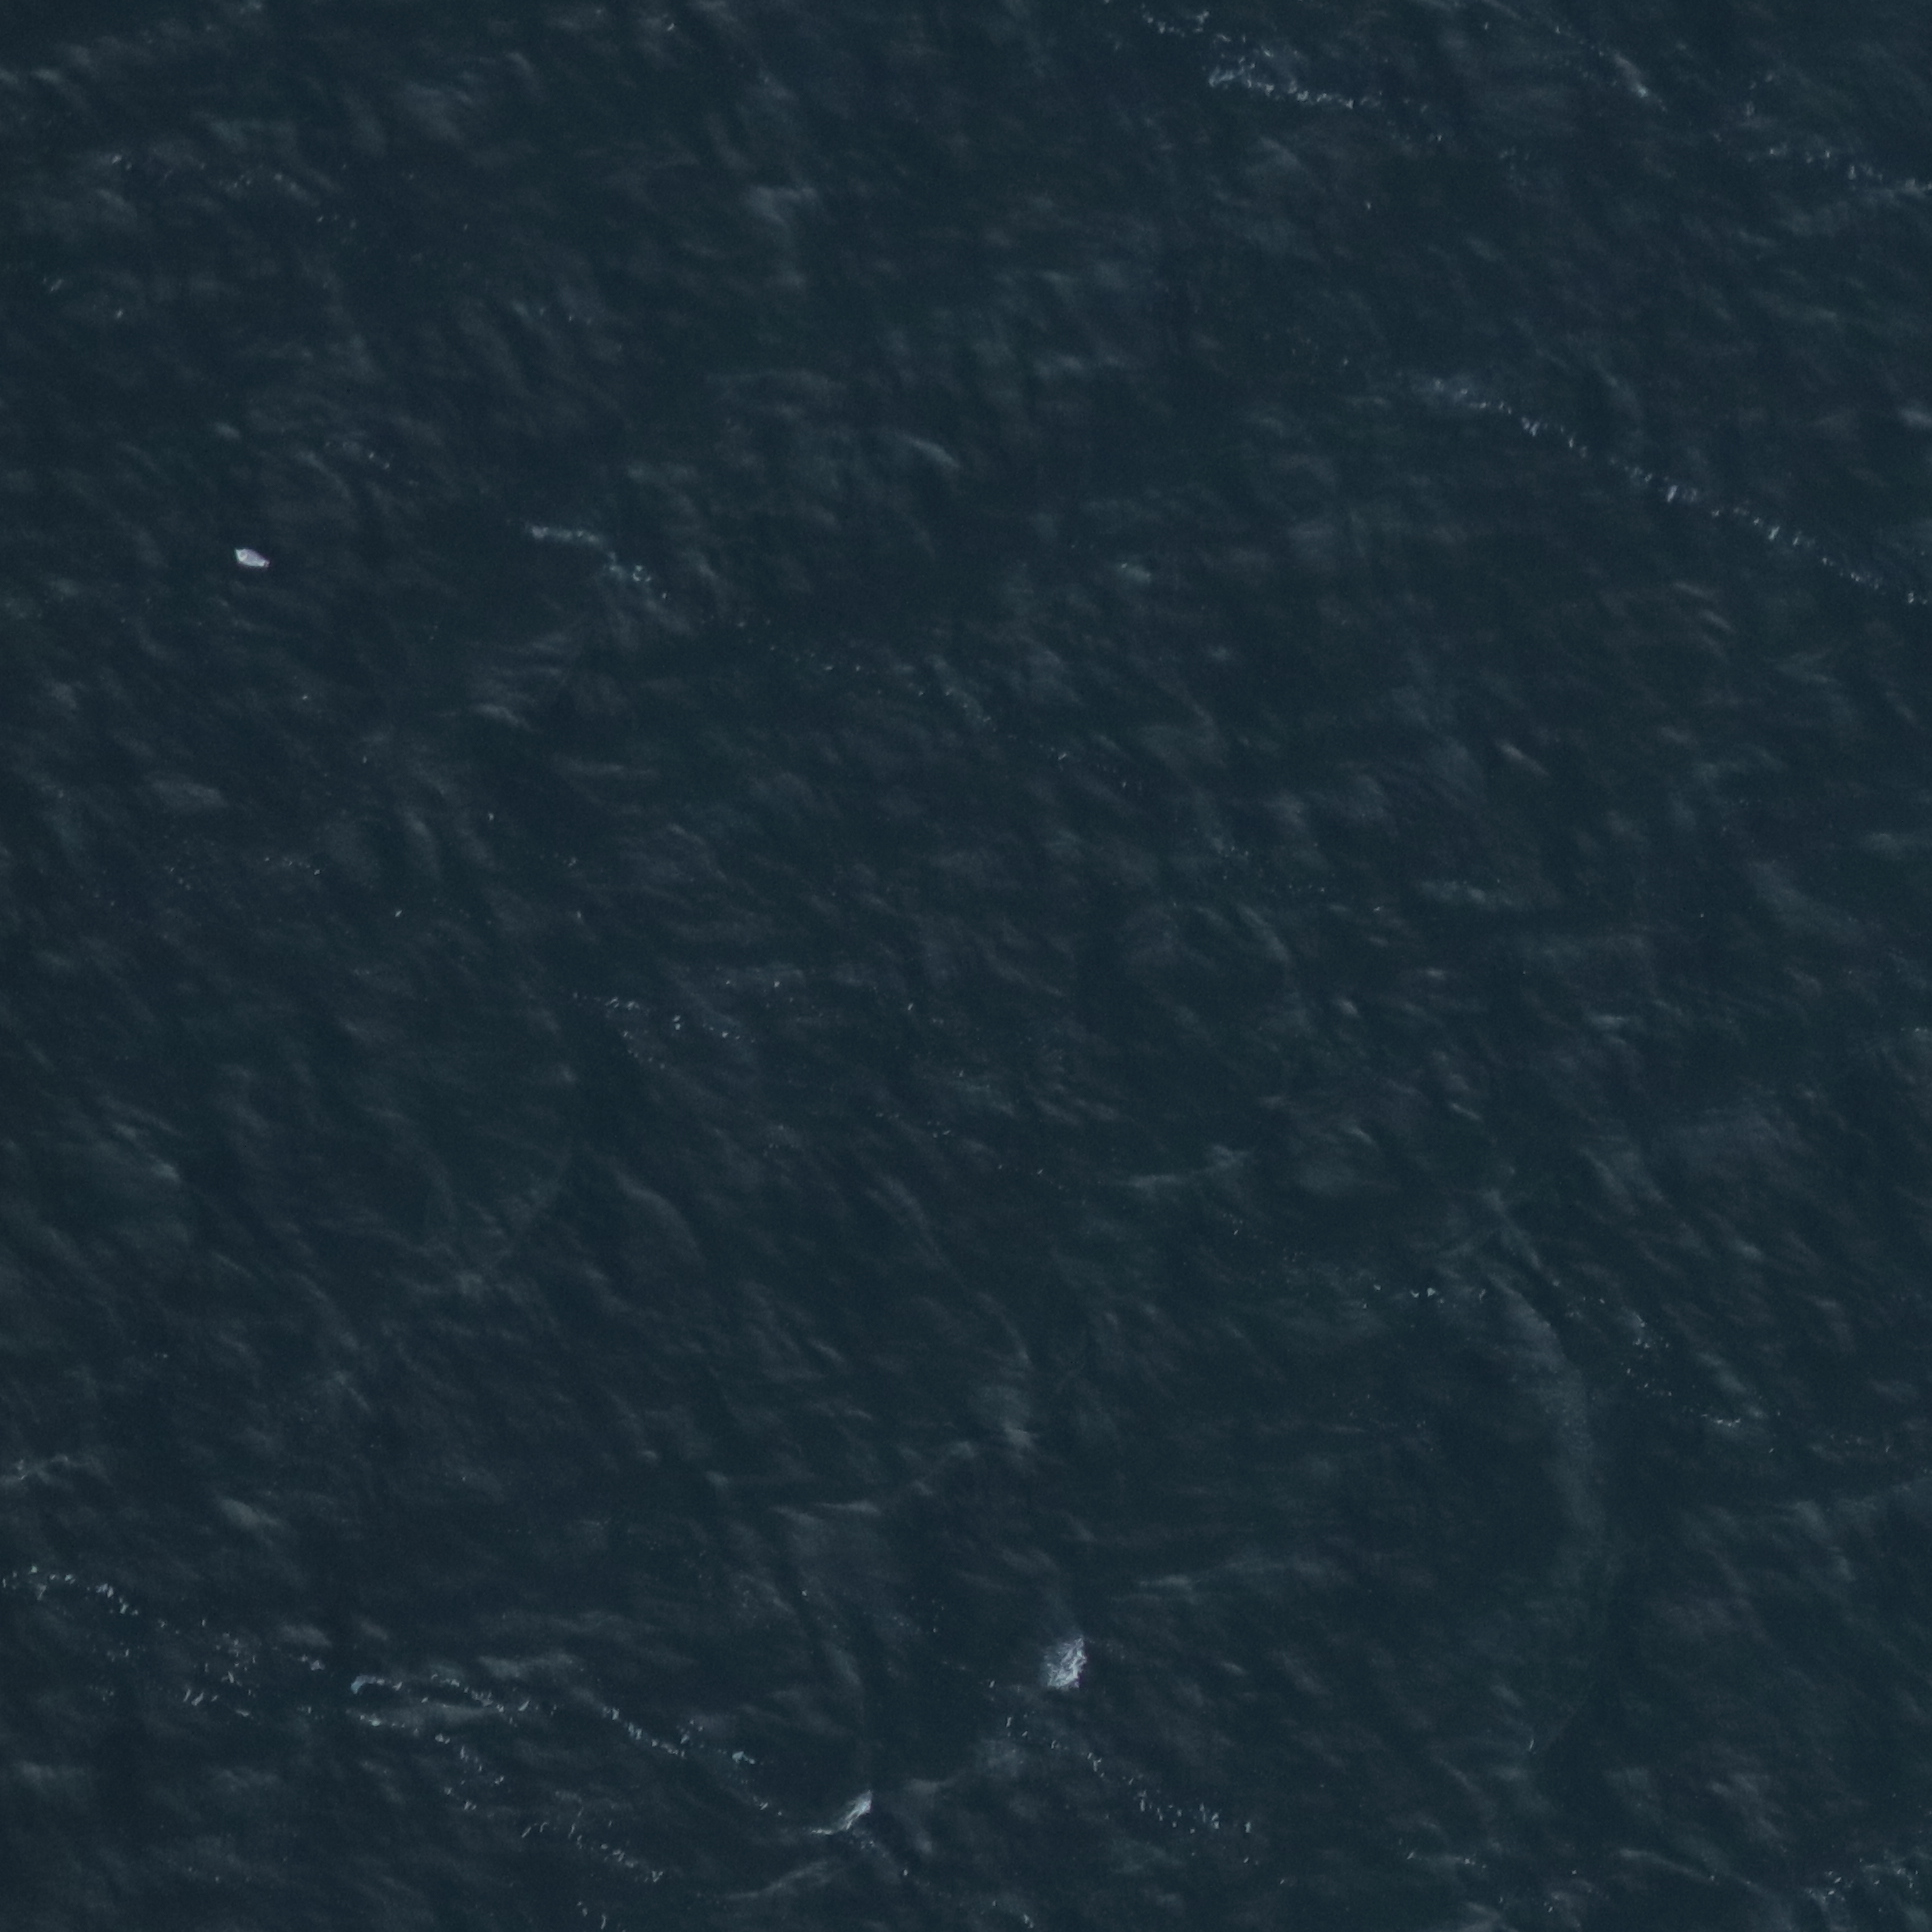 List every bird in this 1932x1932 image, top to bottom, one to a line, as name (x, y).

gull (249, 557)